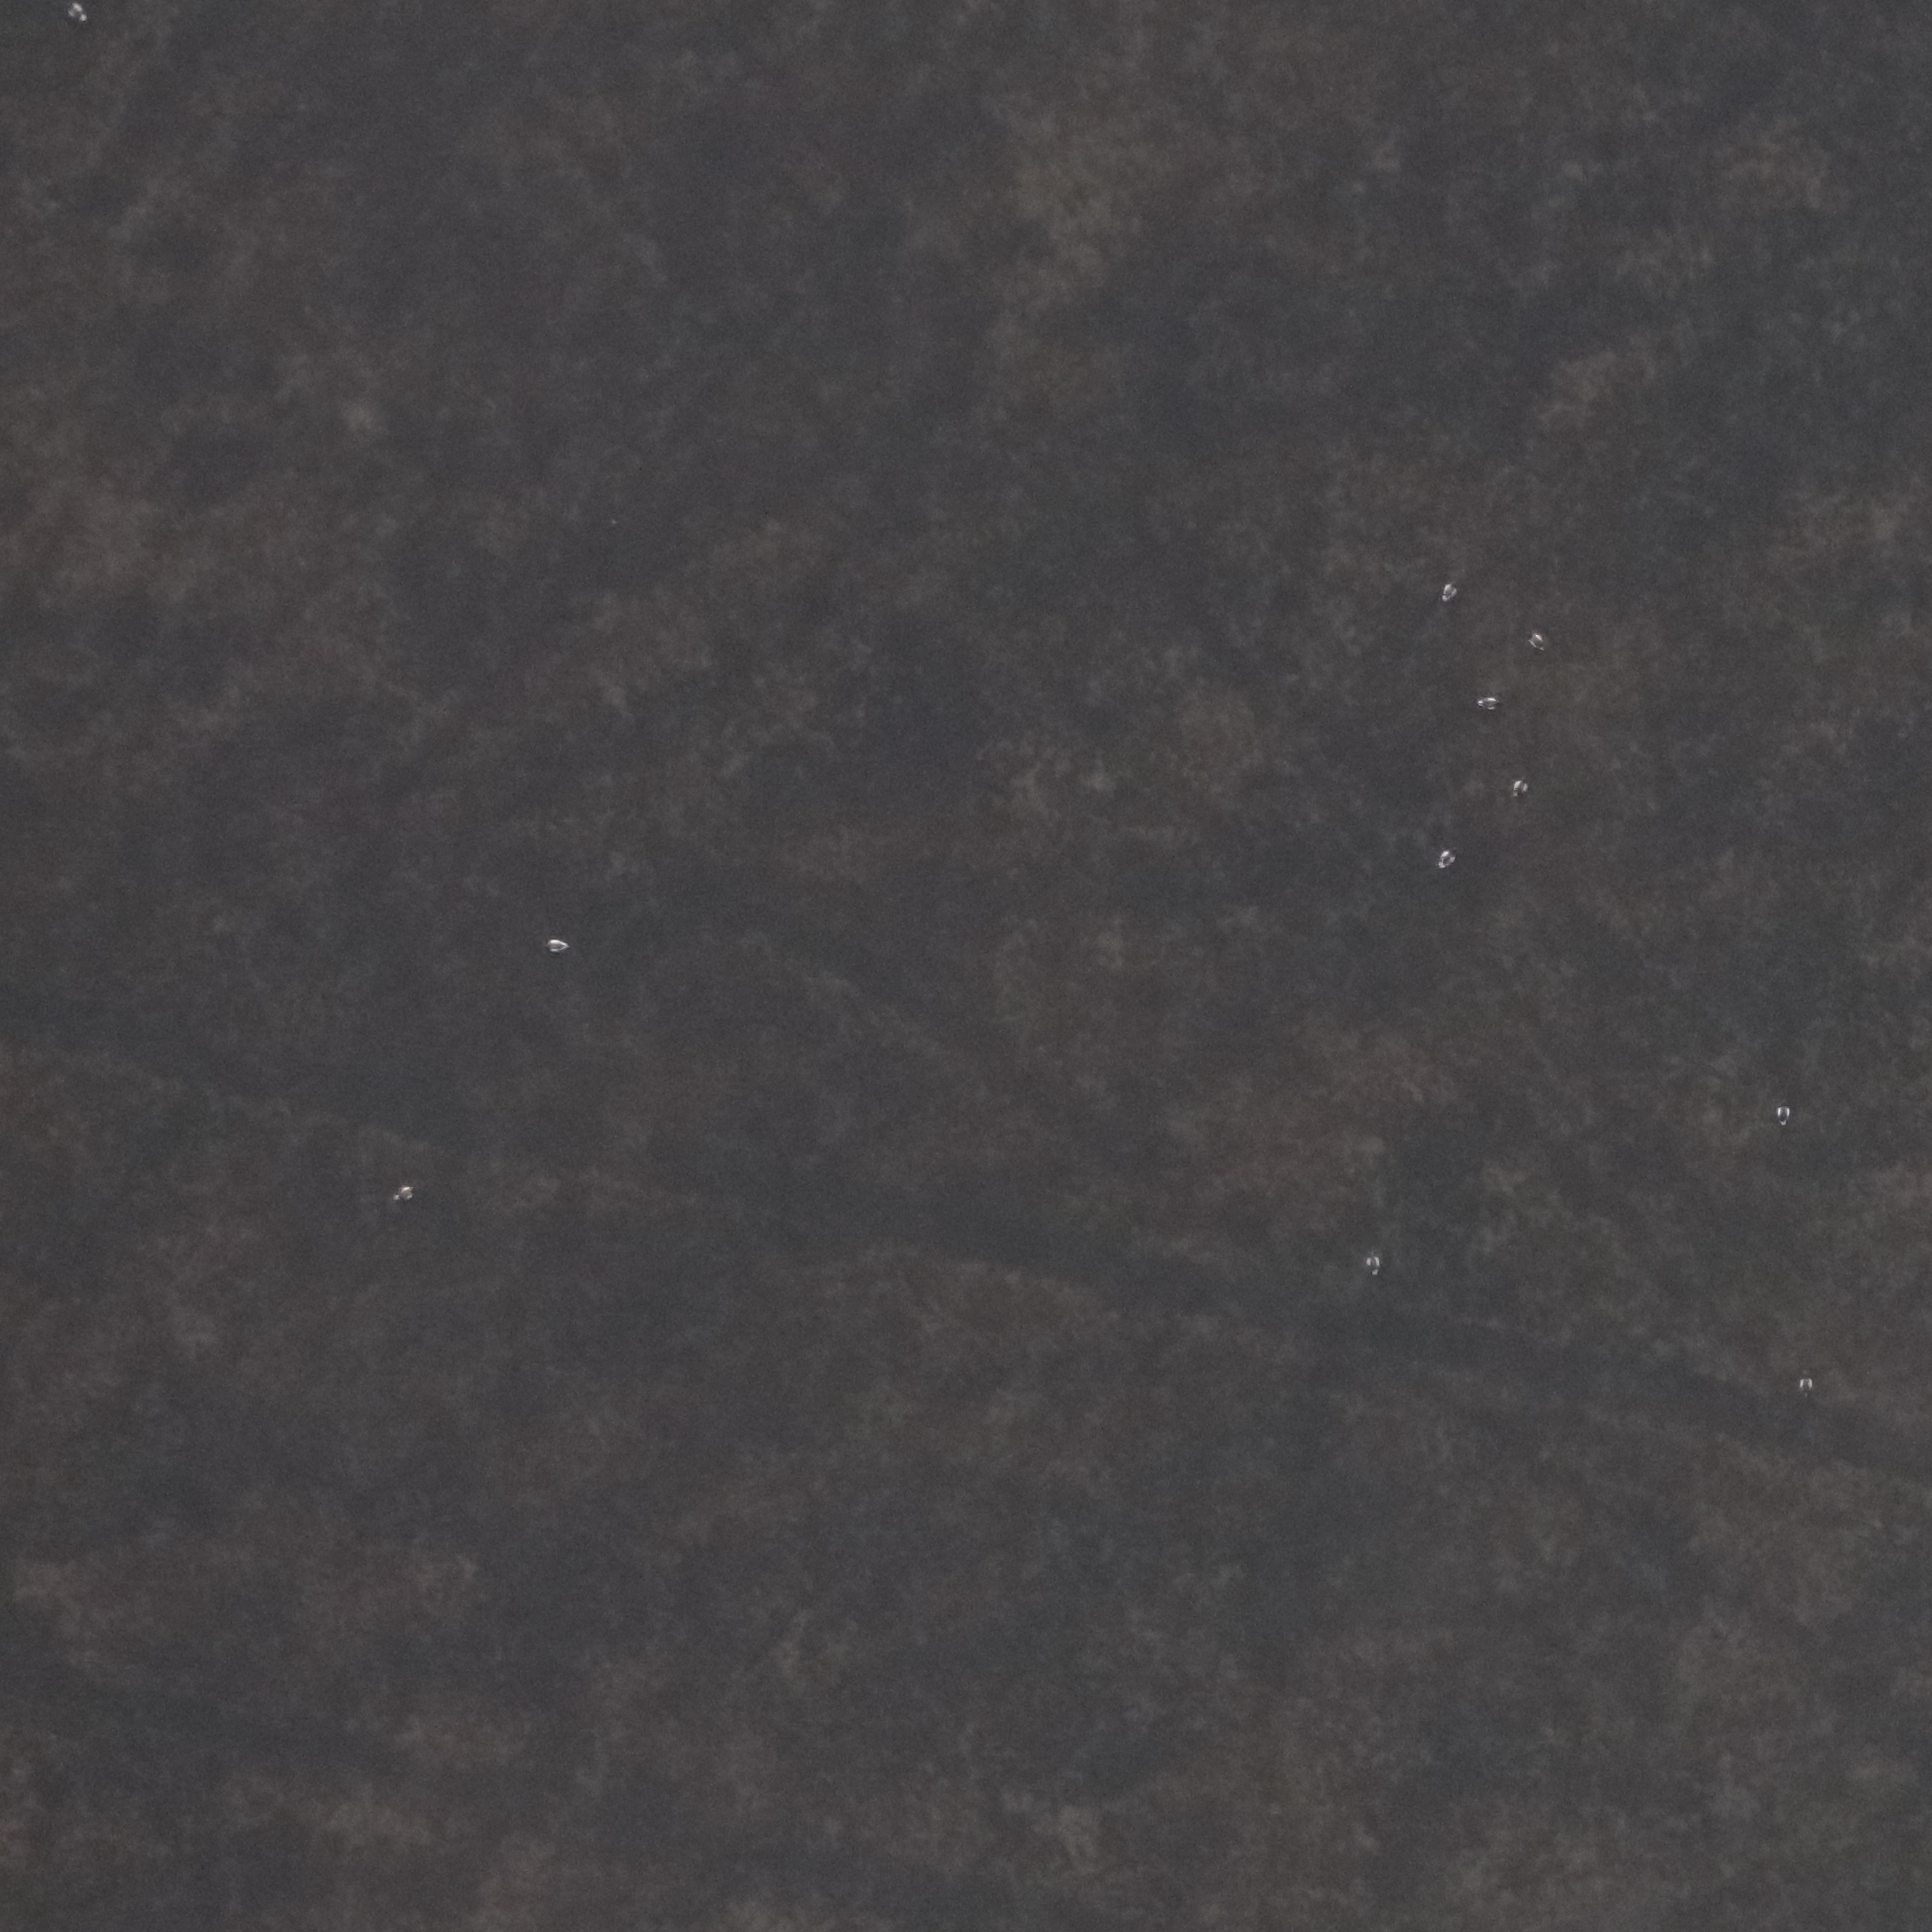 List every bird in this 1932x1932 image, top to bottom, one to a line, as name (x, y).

brant (70, 5)
brant (1445, 591)
brant (1533, 640)
brant (1487, 702)
brant (1516, 787)
brant (1447, 854)
brant (558, 947)
brant (1780, 1111)
brant (401, 1193)
brant (1372, 1266)
brant (1807, 1385)